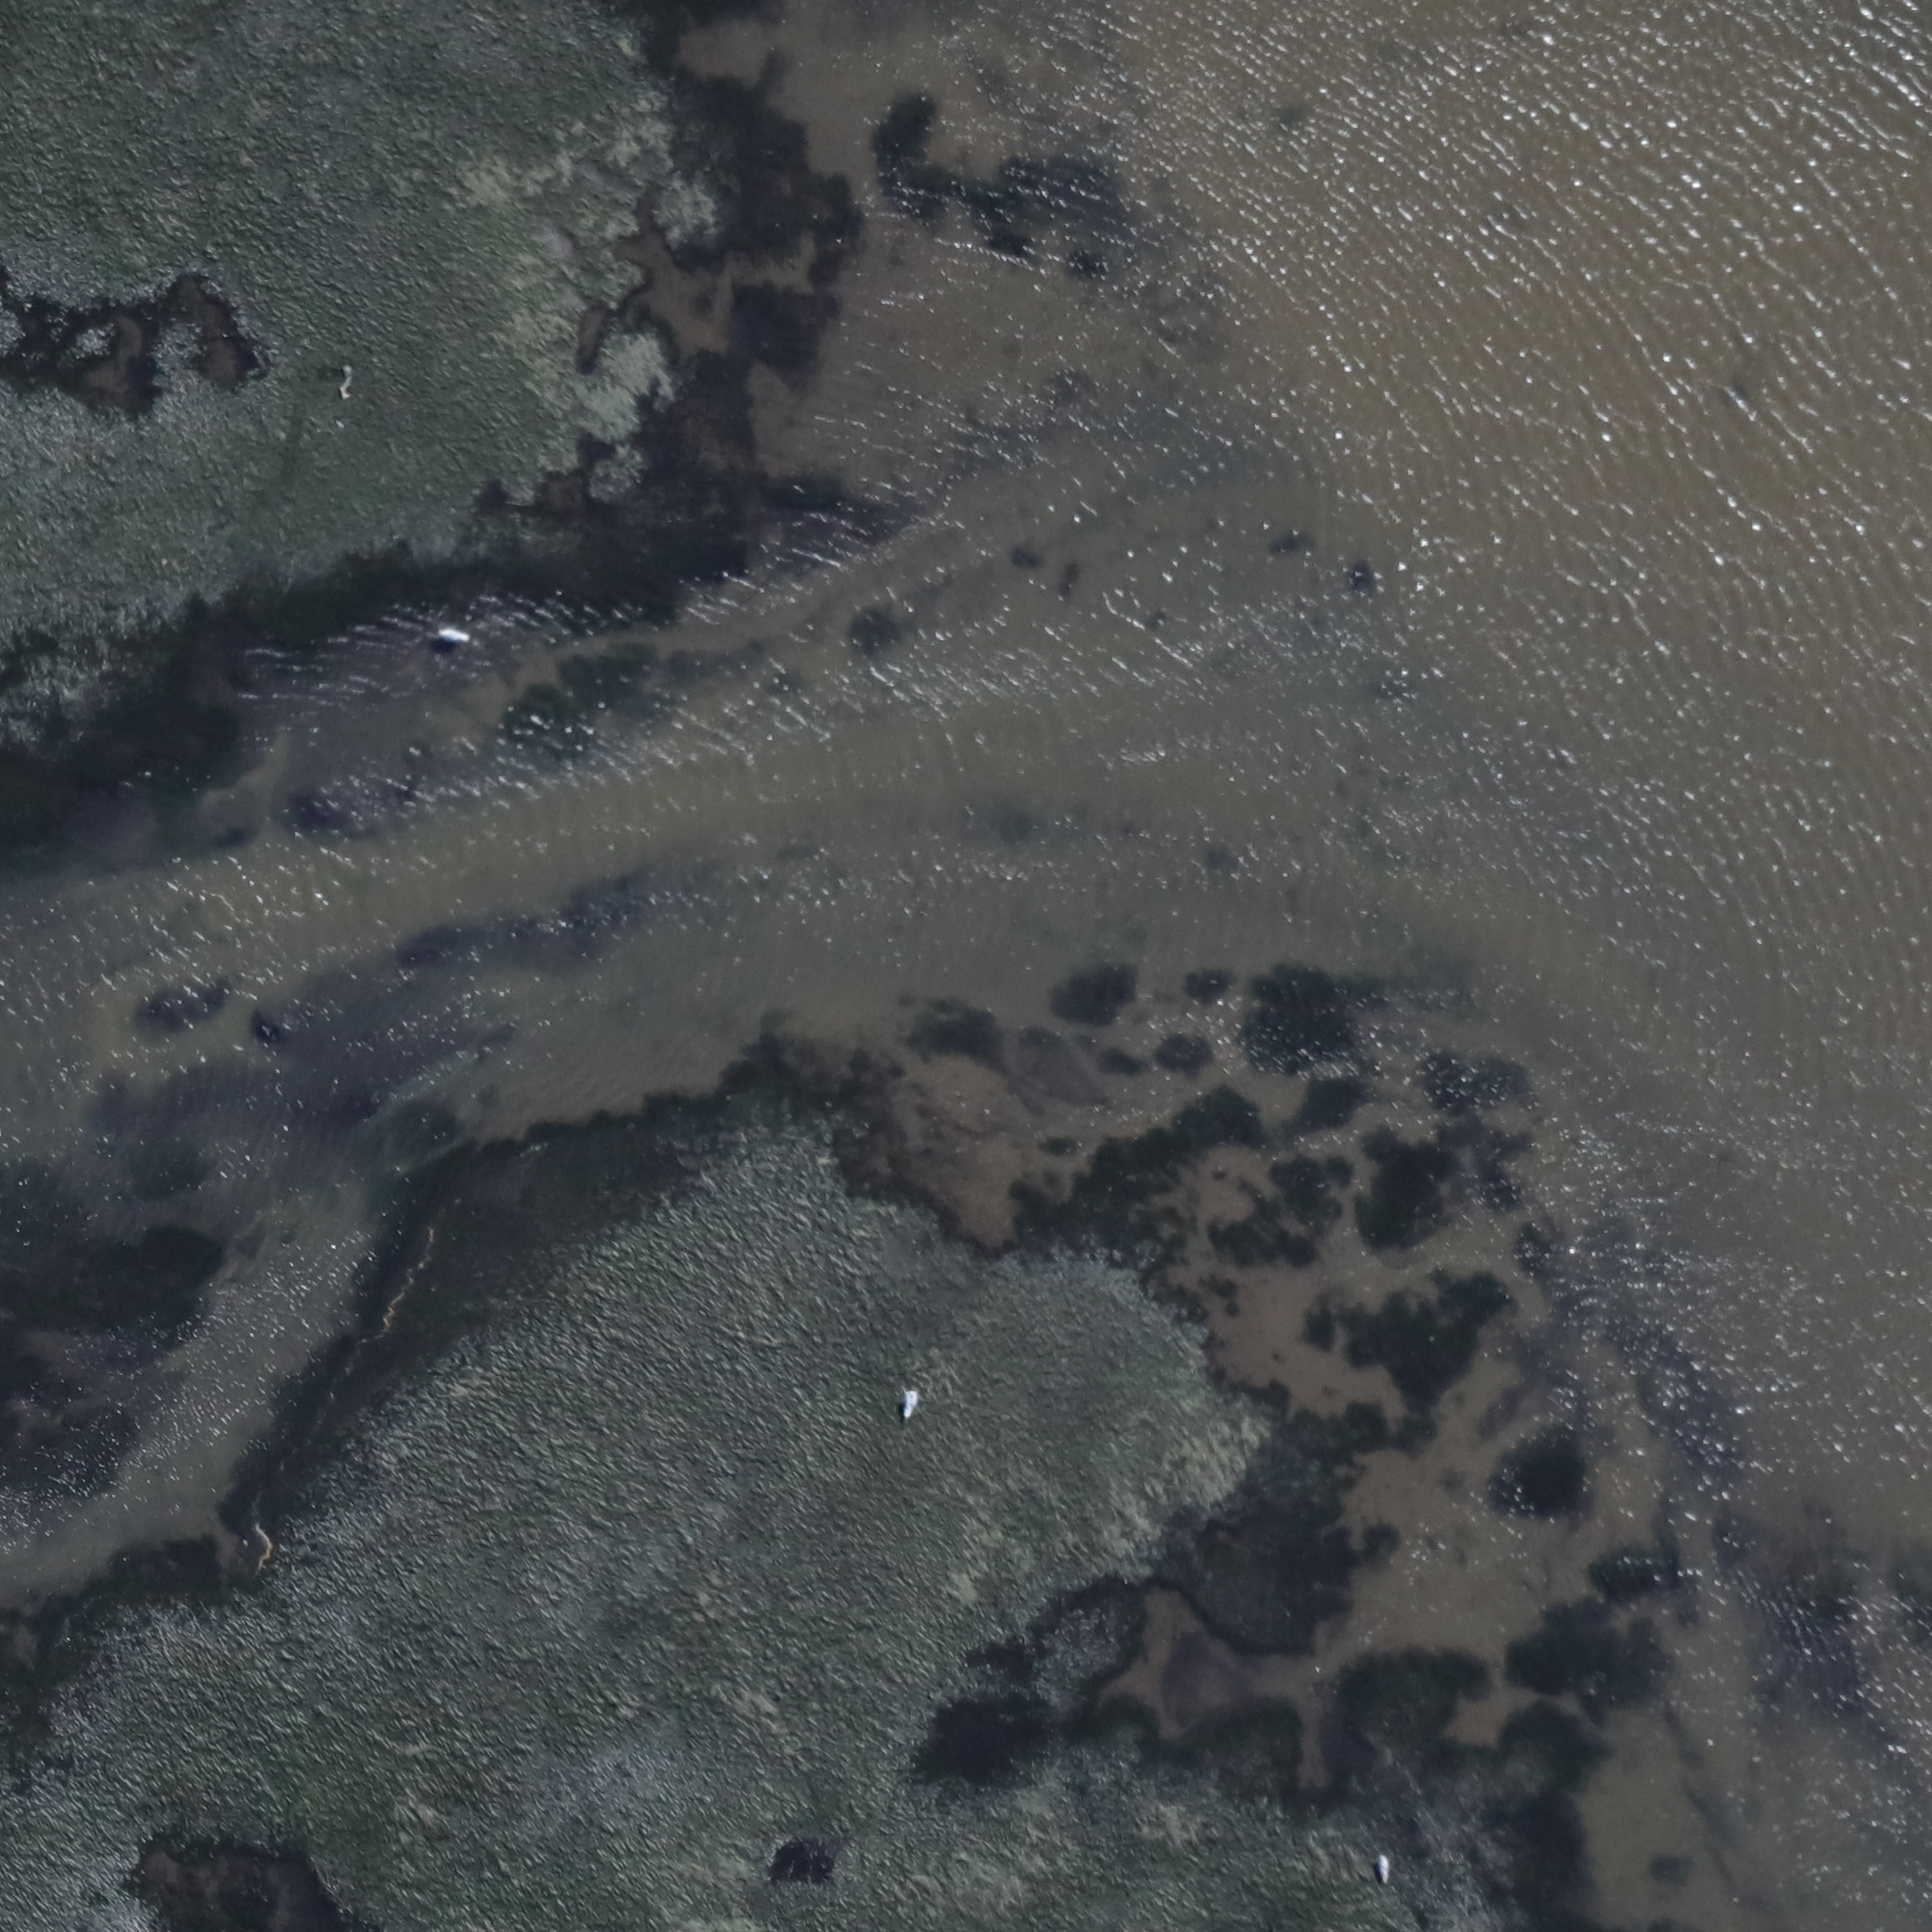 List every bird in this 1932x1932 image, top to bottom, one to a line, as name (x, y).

gull (454, 635)
gull (909, 1402)
gull (1381, 1869)